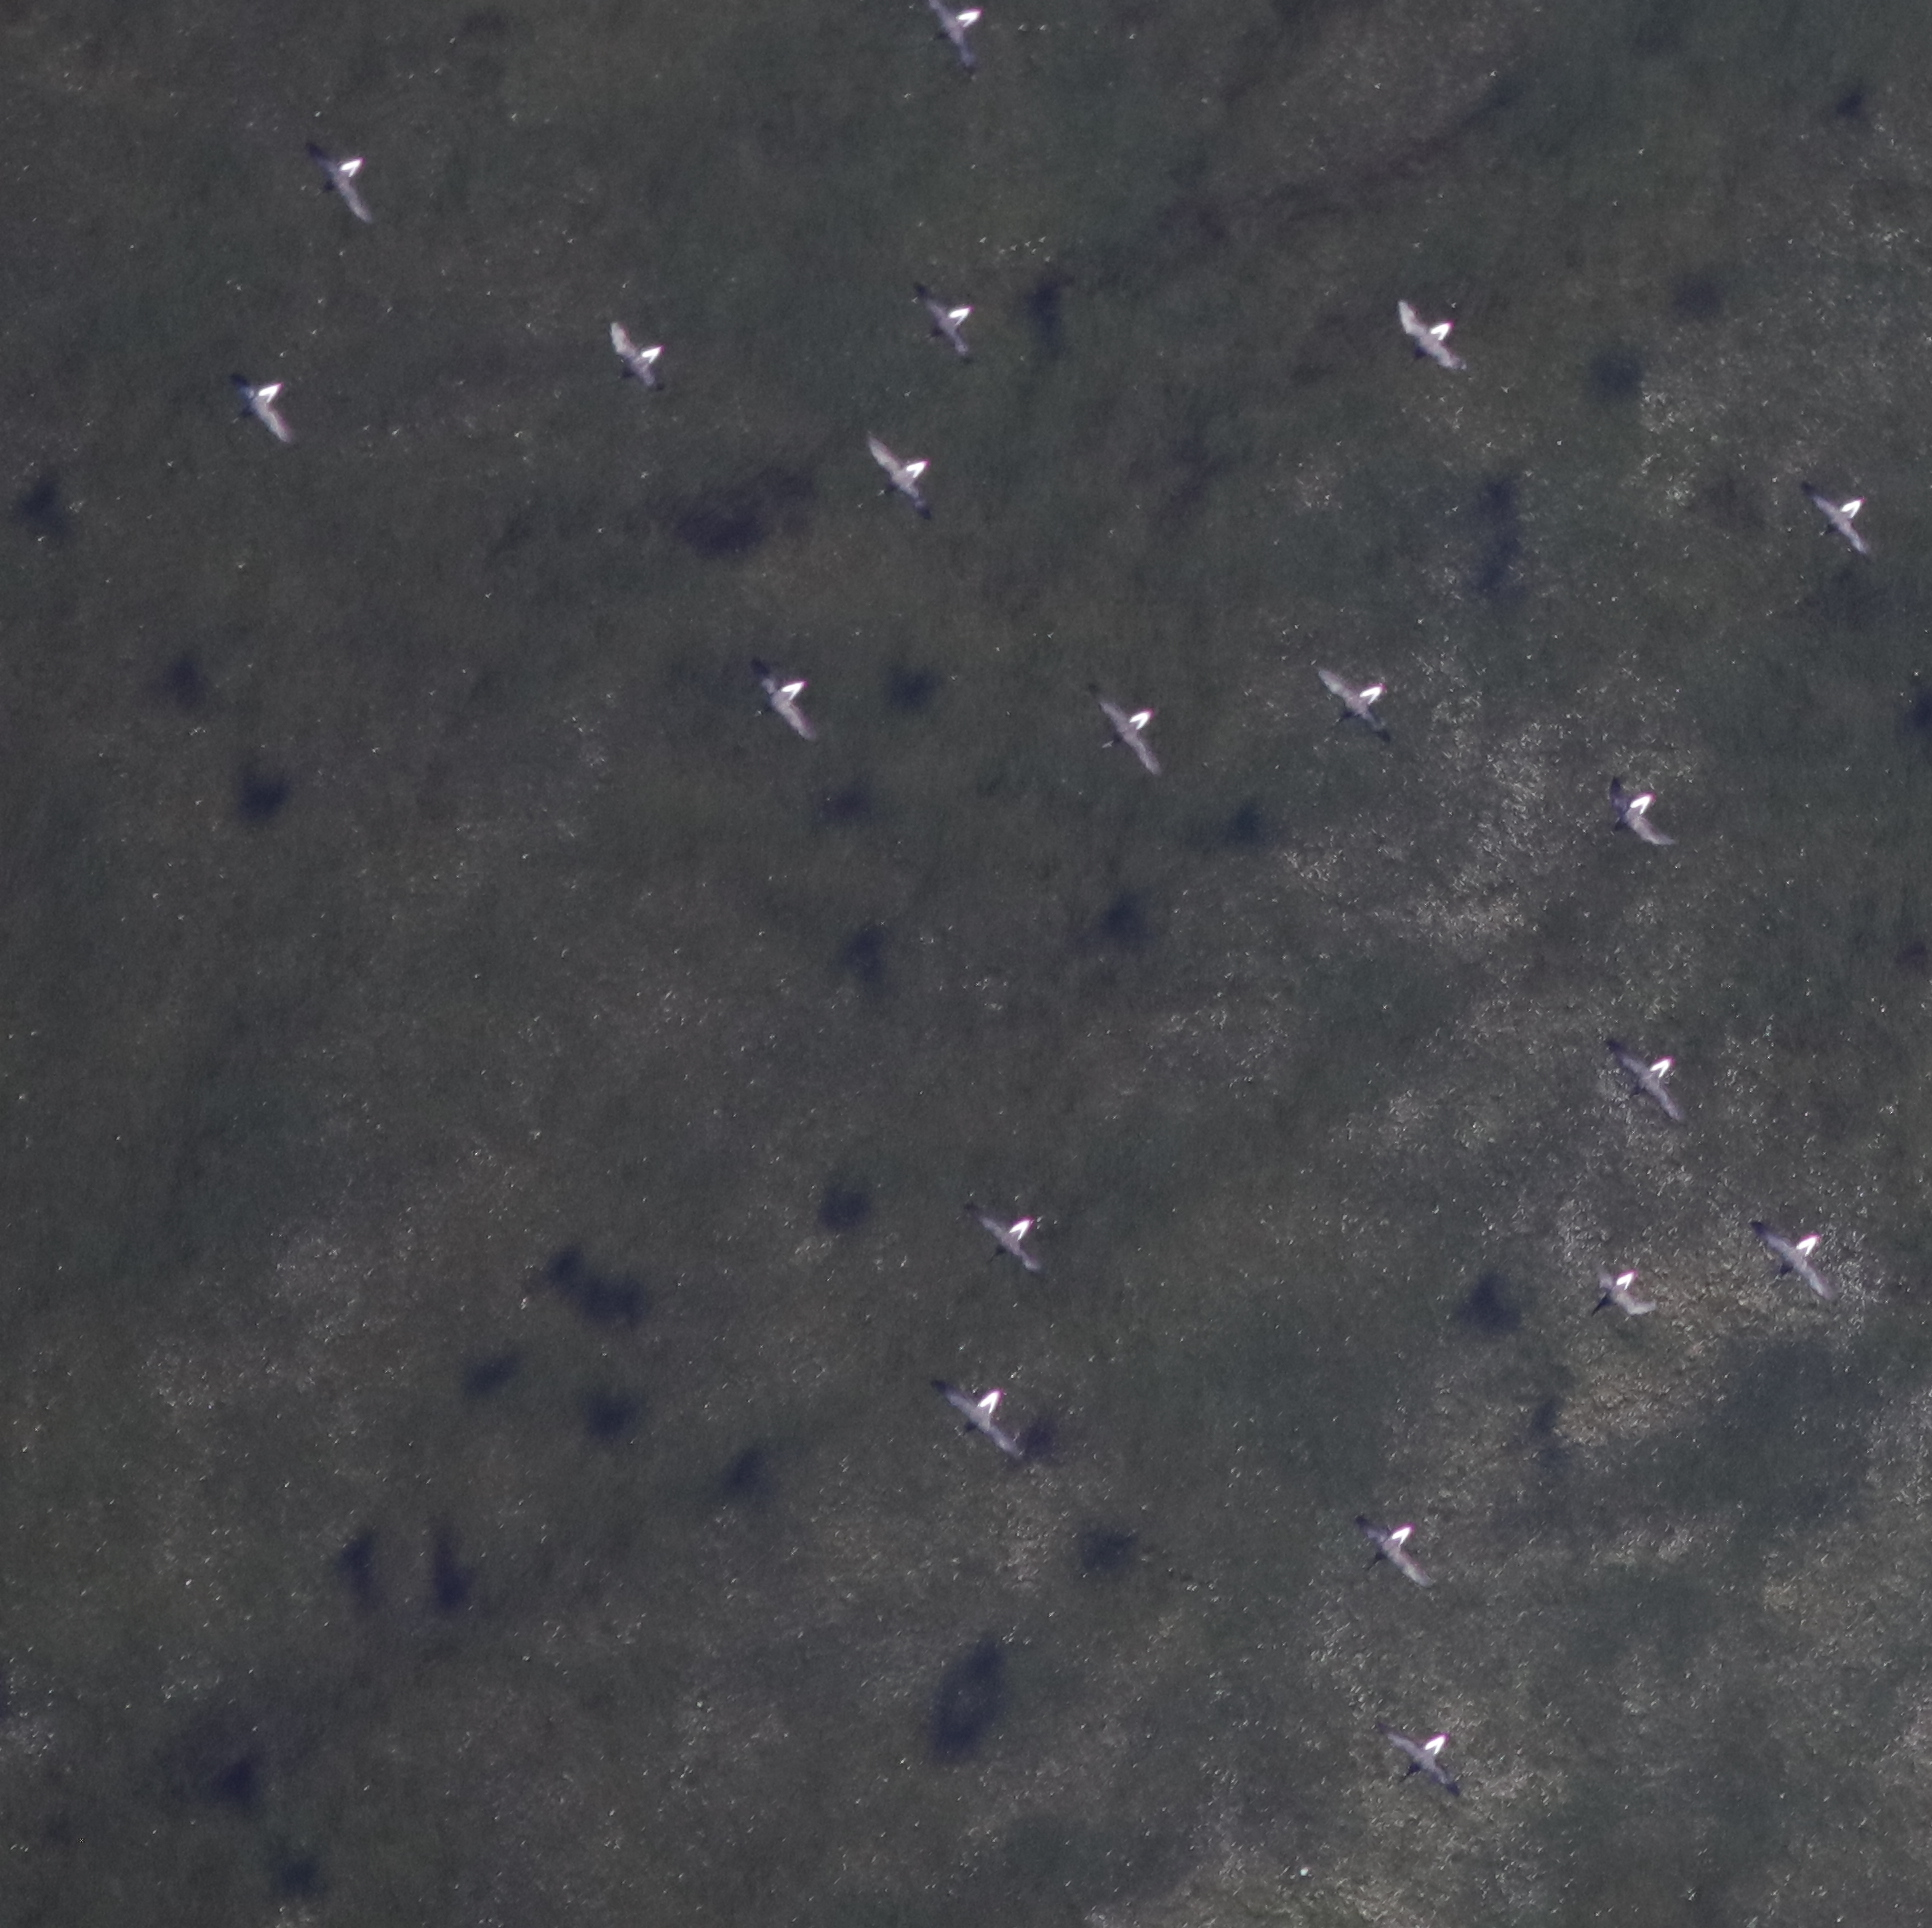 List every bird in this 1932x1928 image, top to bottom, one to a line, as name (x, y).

brant (951, 12)
brant (328, 187)
brant (948, 318)
brant (1432, 347)
brant (638, 353)
brant (258, 412)
brant (892, 478)
brant (1852, 527)
brant (781, 696)
brant (1350, 706)
brant (1131, 745)
brant (1628, 818)
brant (1639, 1083)
brant (1015, 1226)
brant (1802, 1255)
brant (1615, 1294)
brant (975, 1422)
brant (1405, 1544)
brant (1422, 1754)